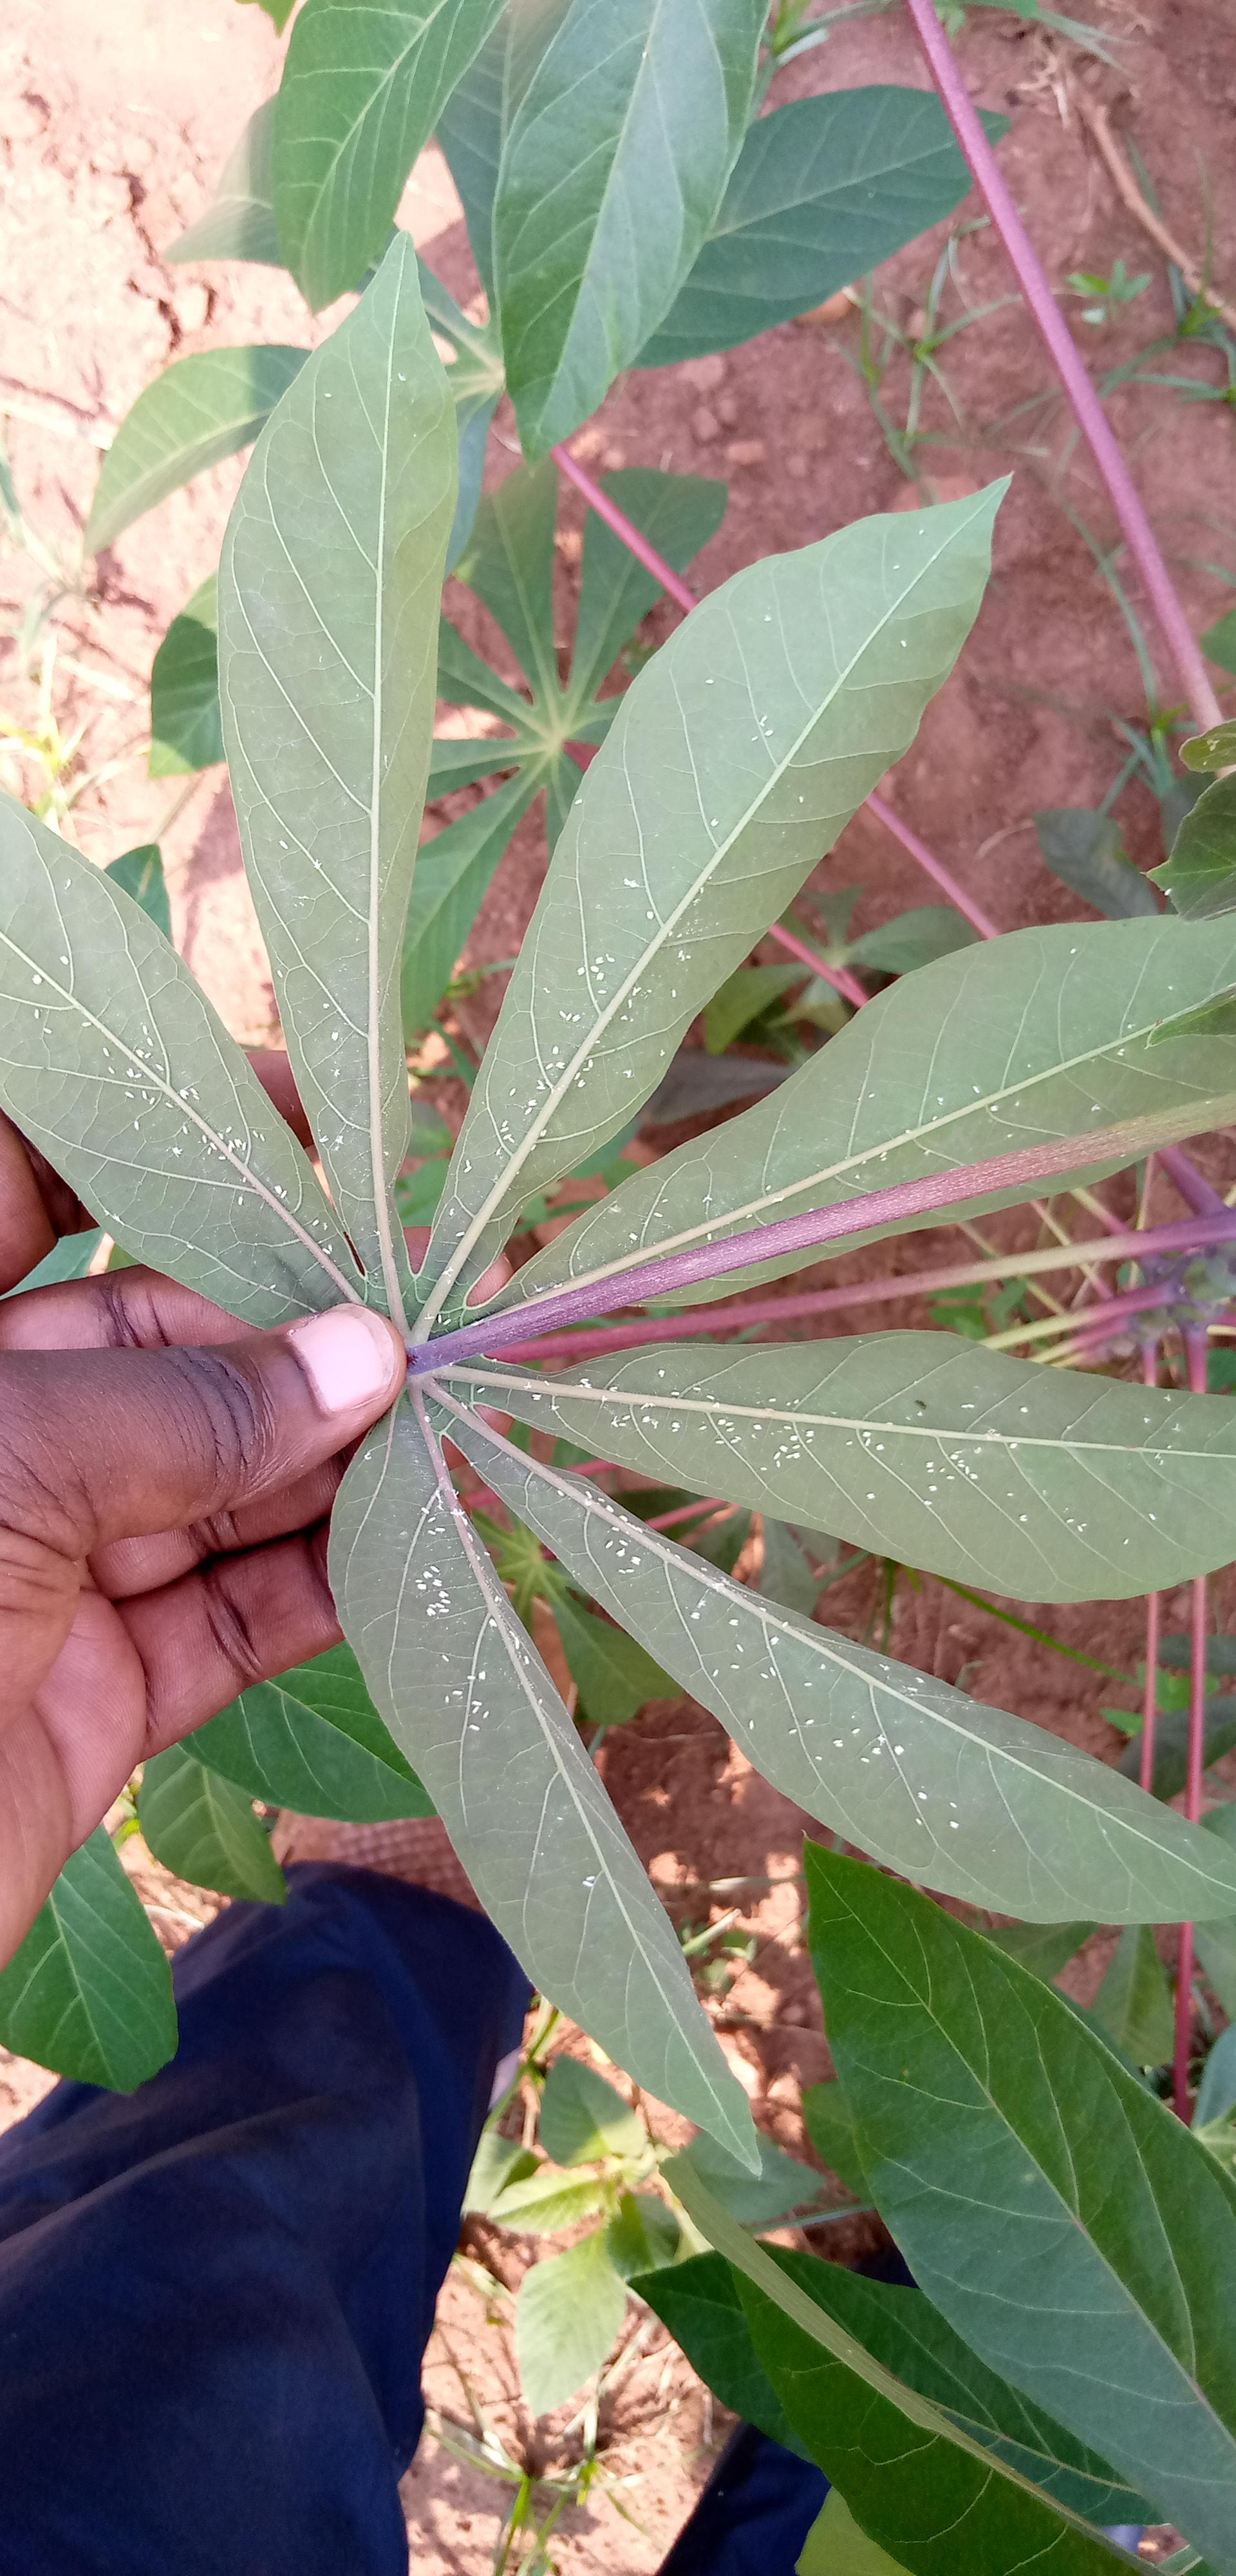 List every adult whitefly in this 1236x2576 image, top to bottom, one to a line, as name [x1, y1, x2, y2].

whitefly [397, 372, 408, 383]
whitefly [322, 393, 333, 399]
whitefly [918, 529, 926, 536]
whitefly [892, 563, 901, 570]
whitefly [899, 639, 908, 649]
whitefly [703, 678, 715, 685]
whitefly [761, 715, 767, 722]
whitefly [758, 721, 765, 728]
whitefly [763, 729, 774, 737]
whitefly [749, 735, 758, 743]
whitefly [796, 794, 805, 804]
whitefly [574, 797, 585, 806]
whitefly [710, 817, 720, 828]
whitefly [277, 839, 289, 850]
whitefly [312, 858, 323, 871]
whitefly [623, 877, 630, 886]
whitefly [630, 882, 640, 888]
whitefly [699, 887, 705, 895]
whitefly [646, 909, 655, 921]
whitefly [668, 931, 673, 937]
whitefly [676, 933, 684, 939]
whitefly [1068, 947, 1078, 956]
whitefly [678, 950, 683, 958]
whitefly [59, 954, 70, 966]
whitefly [681, 954, 685, 961]
whitefly [685, 954, 692, 960]
whitefly [595, 956, 603, 961]
whitefly [606, 956, 615, 963]
whitefly [596, 960, 604, 964]
whitefly [590, 965, 600, 972]
whitefly [577, 967, 585, 972]
whitefly [276, 969, 285, 980]
whitefly [578, 970, 585, 977]
whitefly [596, 972, 601, 981]
whitefly [601, 972, 605, 981]
whitefly [31, 973, 44, 985]
whitefly [632, 986, 637, 997]
whitefly [636, 987, 642, 993]
whitefly [596, 989, 608, 995]
whitefly [670, 989, 678, 999]
whitefly [628, 998, 632, 1010]
whitefly [322, 1002, 331, 1010]
whitefly [33, 1007, 41, 1019]
whitefly [559, 1010, 566, 1018]
whitefly [566, 1012, 573, 1022]
whitefly [572, 1013, 581, 1023]
whitefly [619, 1014, 629, 1021]
whitefly [80, 1021, 93, 1027]
whitefly [141, 1023, 148, 1035]
whitefly [42, 1027, 52, 1036]
whitefly [330, 1030, 339, 1041]
whitefly [146, 1037, 154, 1047]
whitefly [595, 1039, 601, 1045]
whitefly [550, 1043, 561, 1056]
whitefly [102, 1046, 110, 1057]
whitefly [1119, 1047, 1126, 1053]
whitefly [135, 1048, 145, 1059]
whitefly [659, 1048, 668, 1057]
whitefly [144, 1052, 153, 1061]
whitefly [1116, 1052, 1123, 1057]
whitefly [587, 1058, 594, 1068]
whitefly [556, 1061, 566, 1066]
whitefly [545, 1062, 554, 1071]
whitefly [154, 1063, 165, 1072]
whitefly [556, 1064, 565, 1070]
whitefly [107, 1066, 115, 1074]
whitefly [332, 1066, 342, 1078]
whitefly [126, 1067, 134, 1078]
whitefly [581, 1067, 592, 1072]
whitefly [621, 1068, 633, 1079]
whitefly [574, 1072, 581, 1081]
whitefly [135, 1073, 142, 1081]
whitefly [537, 1078, 544, 1086]
whitefly [577, 1079, 585, 1089]
whitefly [971, 1085, 980, 1094]
whitefly [536, 1086, 547, 1091]
whitefly [508, 1086, 518, 1097]
whitefly [189, 1087, 199, 1095]
whitefly [141, 1089, 149, 1100]
whitefly [180, 1089, 190, 1096]
whitefly [124, 1091, 135, 1099]
whitefly [179, 1092, 188, 1100]
whitefly [866, 1092, 876, 1099]
whitefly [192, 1094, 201, 1101]
whitefly [936, 1096, 944, 1102]
whitefly [149, 1097, 156, 1106]
whitefly [527, 1099, 536, 1103]
whitefly [164, 1102, 174, 1110]
whitefly [528, 1103, 538, 1107]
whitefly [1090, 1104, 1101, 1113]
whitefly [989, 1104, 999, 1113]
whitefly [523, 1107, 534, 1116]
whitefly [931, 1115, 939, 1122]
whitefly [133, 1119, 140, 1132]
whitefly [501, 1119, 507, 1127]
whitefly [182, 1125, 188, 1136]
whitefly [225, 1126, 233, 1133]
whitefly [500, 1126, 509, 1133]
whitefly [904, 1128, 911, 1135]
whitefly [540, 1128, 548, 1138]
whitefly [252, 1129, 259, 1139]
whitefly [217, 1132, 224, 1141]
whitefly [259, 1133, 265, 1142]
whitefly [201, 1133, 208, 1144]
whitefly [503, 1133, 512, 1141]
whitefly [317, 1134, 330, 1144]
whitefly [334, 1134, 345, 1146]
whitefly [508, 1138, 515, 1144]
whitefly [234, 1139, 241, 1148]
whitefly [229, 1140, 234, 1149]
whitefly [241, 1141, 247, 1151]
whitefly [210, 1142, 218, 1151]
whitefly [530, 1143, 537, 1152]
whitefly [228, 1144, 232, 1153]
whitefly [171, 1145, 183, 1158]
whitefly [206, 1146, 212, 1156]
whitefly [494, 1147, 502, 1158]
whitefly [879, 1151, 887, 1159]
whitefly [217, 1155, 227, 1160]
whitefly [881, 1157, 887, 1162]
whitefly [464, 1159, 471, 1167]
whitefly [464, 1166, 473, 1174]
whitefly [274, 1184, 283, 1194]
whitefly [764, 1184, 772, 1193]
whitefly [281, 1189, 288, 1200]
whitefly [702, 1195, 713, 1204]
whitefly [236, 1195, 245, 1207]
whitefly [660, 1197, 669, 1205]
whitefly [651, 1211, 665, 1219]
whitefly [312, 1218, 319, 1227]
whitefly [454, 1230, 466, 1238]
whitefly [706, 1232, 713, 1243]
whitefly [628, 1233, 639, 1242]
whitefly [327, 1243, 333, 1252]
whitefly [186, 1244, 194, 1250]
whitefly [321, 1247, 331, 1255]
whitefly [441, 1265, 456, 1280]
whitefly [268, 1283, 276, 1291]
whitefly [437, 1313, 443, 1324]
whitefly [443, 1318, 451, 1327]
whitefly [490, 1357, 498, 1364]
whitefly [658, 1368, 666, 1379]
whitefly [579, 1378, 590, 1384]
whitefly [543, 1379, 550, 1386]
whitefly [522, 1379, 532, 1389]
whitefly [584, 1383, 593, 1388]
whitefly [608, 1385, 619, 1393]
whitefly [692, 1385, 702, 1392]
whitefly [476, 1386, 485, 1394]
whitefly [670, 1390, 680, 1397]
whitefly [1163, 1393, 1172, 1402]
whitefly [531, 1394, 542, 1398]
whitefly [706, 1394, 715, 1401]
whitefly [599, 1394, 609, 1403]
whitefly [532, 1397, 540, 1401]
whitefly [768, 1397, 776, 1403]
whitefly [793, 1397, 800, 1405]
whitefly [460, 1401, 468, 1411]
whitefly [712, 1401, 721, 1408]
whitefly [650, 1402, 656, 1408]
whitefly [640, 1403, 649, 1410]
whitefly [960, 1403, 968, 1408]
whitefly [968, 1403, 975, 1408]
whitefly [550, 1404, 560, 1412]
whitefly [1019, 1406, 1029, 1414]
whitefly [916, 1410, 923, 1417]
whitefly [423, 1414, 431, 1423]
whitefly [610, 1414, 620, 1428]
whitefly [622, 1414, 632, 1421]
whitefly [1142, 1416, 1151, 1424]
whitefly [717, 1417, 726, 1425]
whitefly [651, 1419, 659, 1430]
whitefly [671, 1421, 681, 1428]
whitefly [726, 1421, 735, 1426]
whitefly [619, 1423, 627, 1427]
whitefly [753, 1424, 763, 1431]
whitefly [697, 1425, 709, 1432]
whitefly [783, 1425, 792, 1431]
whitefly [725, 1427, 735, 1433]
whitefly [671, 1428, 679, 1433]
whitefly [861, 1430, 872, 1437]
whitefly [787, 1434, 800, 1442]
whitefly [805, 1437, 813, 1444]
whitefly [865, 1437, 871, 1447]
whitefly [729, 1438, 738, 1444]
whitefly [715, 1439, 725, 1445]
whitefly [845, 1440, 854, 1446]
whitefly [1008, 1442, 1017, 1449]
whitefly [779, 1444, 789, 1453]
whitefly [791, 1444, 802, 1450]
whitefly [875, 1444, 885, 1451]
whitefly [1166, 1444, 1172, 1449]
whitefly [972, 1445, 982, 1455]
whitefly [362, 1450, 375, 1463]
whitefly [773, 1451, 781, 1459]
whitefly [792, 1452, 802, 1459]
whitefly [785, 1454, 792, 1459]
whitefly [948, 1454, 959, 1461]
whitefly [958, 1459, 965, 1463]
whitefly [776, 1460, 782, 1469]
whitefly [925, 1461, 933, 1467]
whitefly [957, 1463, 965, 1468]
whitefly [965, 1465, 969, 1475]
whitefly [758, 1466, 768, 1472]
whitefly [938, 1466, 946, 1473]
whitefly [926, 1468, 935, 1473]
whitefly [945, 1474, 955, 1480]
whitefly [928, 1484, 937, 1488]
whitefly [929, 1488, 939, 1492]
whitefly [556, 1488, 565, 1498]
whitefly [584, 1489, 594, 1499]
whitefly [1006, 1491, 1014, 1497]
whitefly [866, 1492, 877, 1500]
whitefly [596, 1496, 606, 1503]
whitefly [922, 1499, 933, 1506]
whitefly [604, 1503, 615, 1514]
whitefly [420, 1506, 430, 1515]
whitefly [1147, 1513, 1157, 1521]
whitefly [618, 1514, 629, 1523]
whitefly [1019, 1514, 1028, 1518]
whitefly [427, 1515, 436, 1524]
whitefly [460, 1516, 469, 1526]
whitefly [1019, 1518, 1029, 1522]
whitefly [1065, 1518, 1076, 1524]
whitefly [1080, 1522, 1089, 1528]
whitefly [1076, 1524, 1083, 1533]
whitefly [610, 1526, 620, 1533]
whitefly [435, 1527, 445, 1533]
whitefly [426, 1529, 436, 1536]
whitefly [467, 1531, 474, 1544]
whitefly [617, 1538, 629, 1546]
whitefly [1123, 1538, 1130, 1546]
whitefly [604, 1539, 614, 1549]
whitefly [615, 1548, 626, 1558]
whitefly [482, 1551, 491, 1557]
whitefly [630, 1555, 641, 1561]
whitefly [629, 1559, 640, 1566]
whitefly [429, 1565, 440, 1573]
whitefly [617, 1567, 625, 1575]
whitefly [626, 1568, 636, 1573]
whitefly [421, 1569, 435, 1578]
whitefly [413, 1578, 425, 1582]
whitefly [433, 1581, 444, 1587]
whitefly [416, 1583, 427, 1591]
whitefly [494, 1594, 500, 1604]
whitefly [695, 1597, 711, 1610]
whitefly [440, 1598, 451, 1605]
whitefly [435, 1602, 447, 1607]
whitefly [425, 1606, 437, 1618]
whitefly [758, 1606, 768, 1613]
whitefly [436, 1608, 449, 1614]
whitefly [691, 1612, 701, 1620]
whitefly [487, 1617, 499, 1629]
whitefly [727, 1618, 740, 1628]
whitefly [780, 1620, 791, 1629]
whitefly [513, 1635, 521, 1651]
whitefly [767, 1636, 782, 1648]
whitefly [735, 1642, 745, 1654]
whitefly [440, 1654, 451, 1662]
whitefly [523, 1654, 530, 1667]
whitefly [728, 1662, 741, 1671]
whitefly [819, 1662, 829, 1673]
whitefly [877, 1663, 890, 1672]
whitefly [769, 1665, 777, 1677]
whitefly [710, 1667, 719, 1678]
whitefly [482, 1671, 487, 1680]
whitefly [478, 1671, 483, 1681]
whitefly [759, 1671, 769, 1680]
whitefly [465, 1674, 477, 1681]
whitefly [913, 1675, 925, 1685]
whitefly [802, 1680, 813, 1687]
whitefly [452, 1689, 464, 1696]
whitefly [444, 1694, 451, 1705]
whitefly [537, 1697, 543, 1707]
whitefly [471, 1700, 483, 1707]
whitefly [471, 1705, 480, 1715]
whitefly [483, 1710, 491, 1719]
whitefly [804, 1718, 816, 1726]
whitefly [745, 1718, 756, 1732]
whitefly [469, 1723, 482, 1732]
whitefly [850, 1727, 861, 1735]
whitefly [787, 1727, 798, 1736]
whitefly [875, 1733, 887, 1745]
whitefly [831, 1739, 845, 1750]
whitefly [892, 1744, 908, 1757]
whitefly [870, 1747, 883, 1756]
whitefly [814, 1754, 823, 1761]
whitefly [859, 1756, 870, 1763]
whitefly [915, 1790, 928, 1801]
whitefly [948, 1801, 959, 1809]
whitefly [914, 1815, 924, 1827]
whitefly [947, 1819, 962, 1830]
whitefly [584, 1875, 596, 1881]
whitefly [581, 1880, 594, 1888]